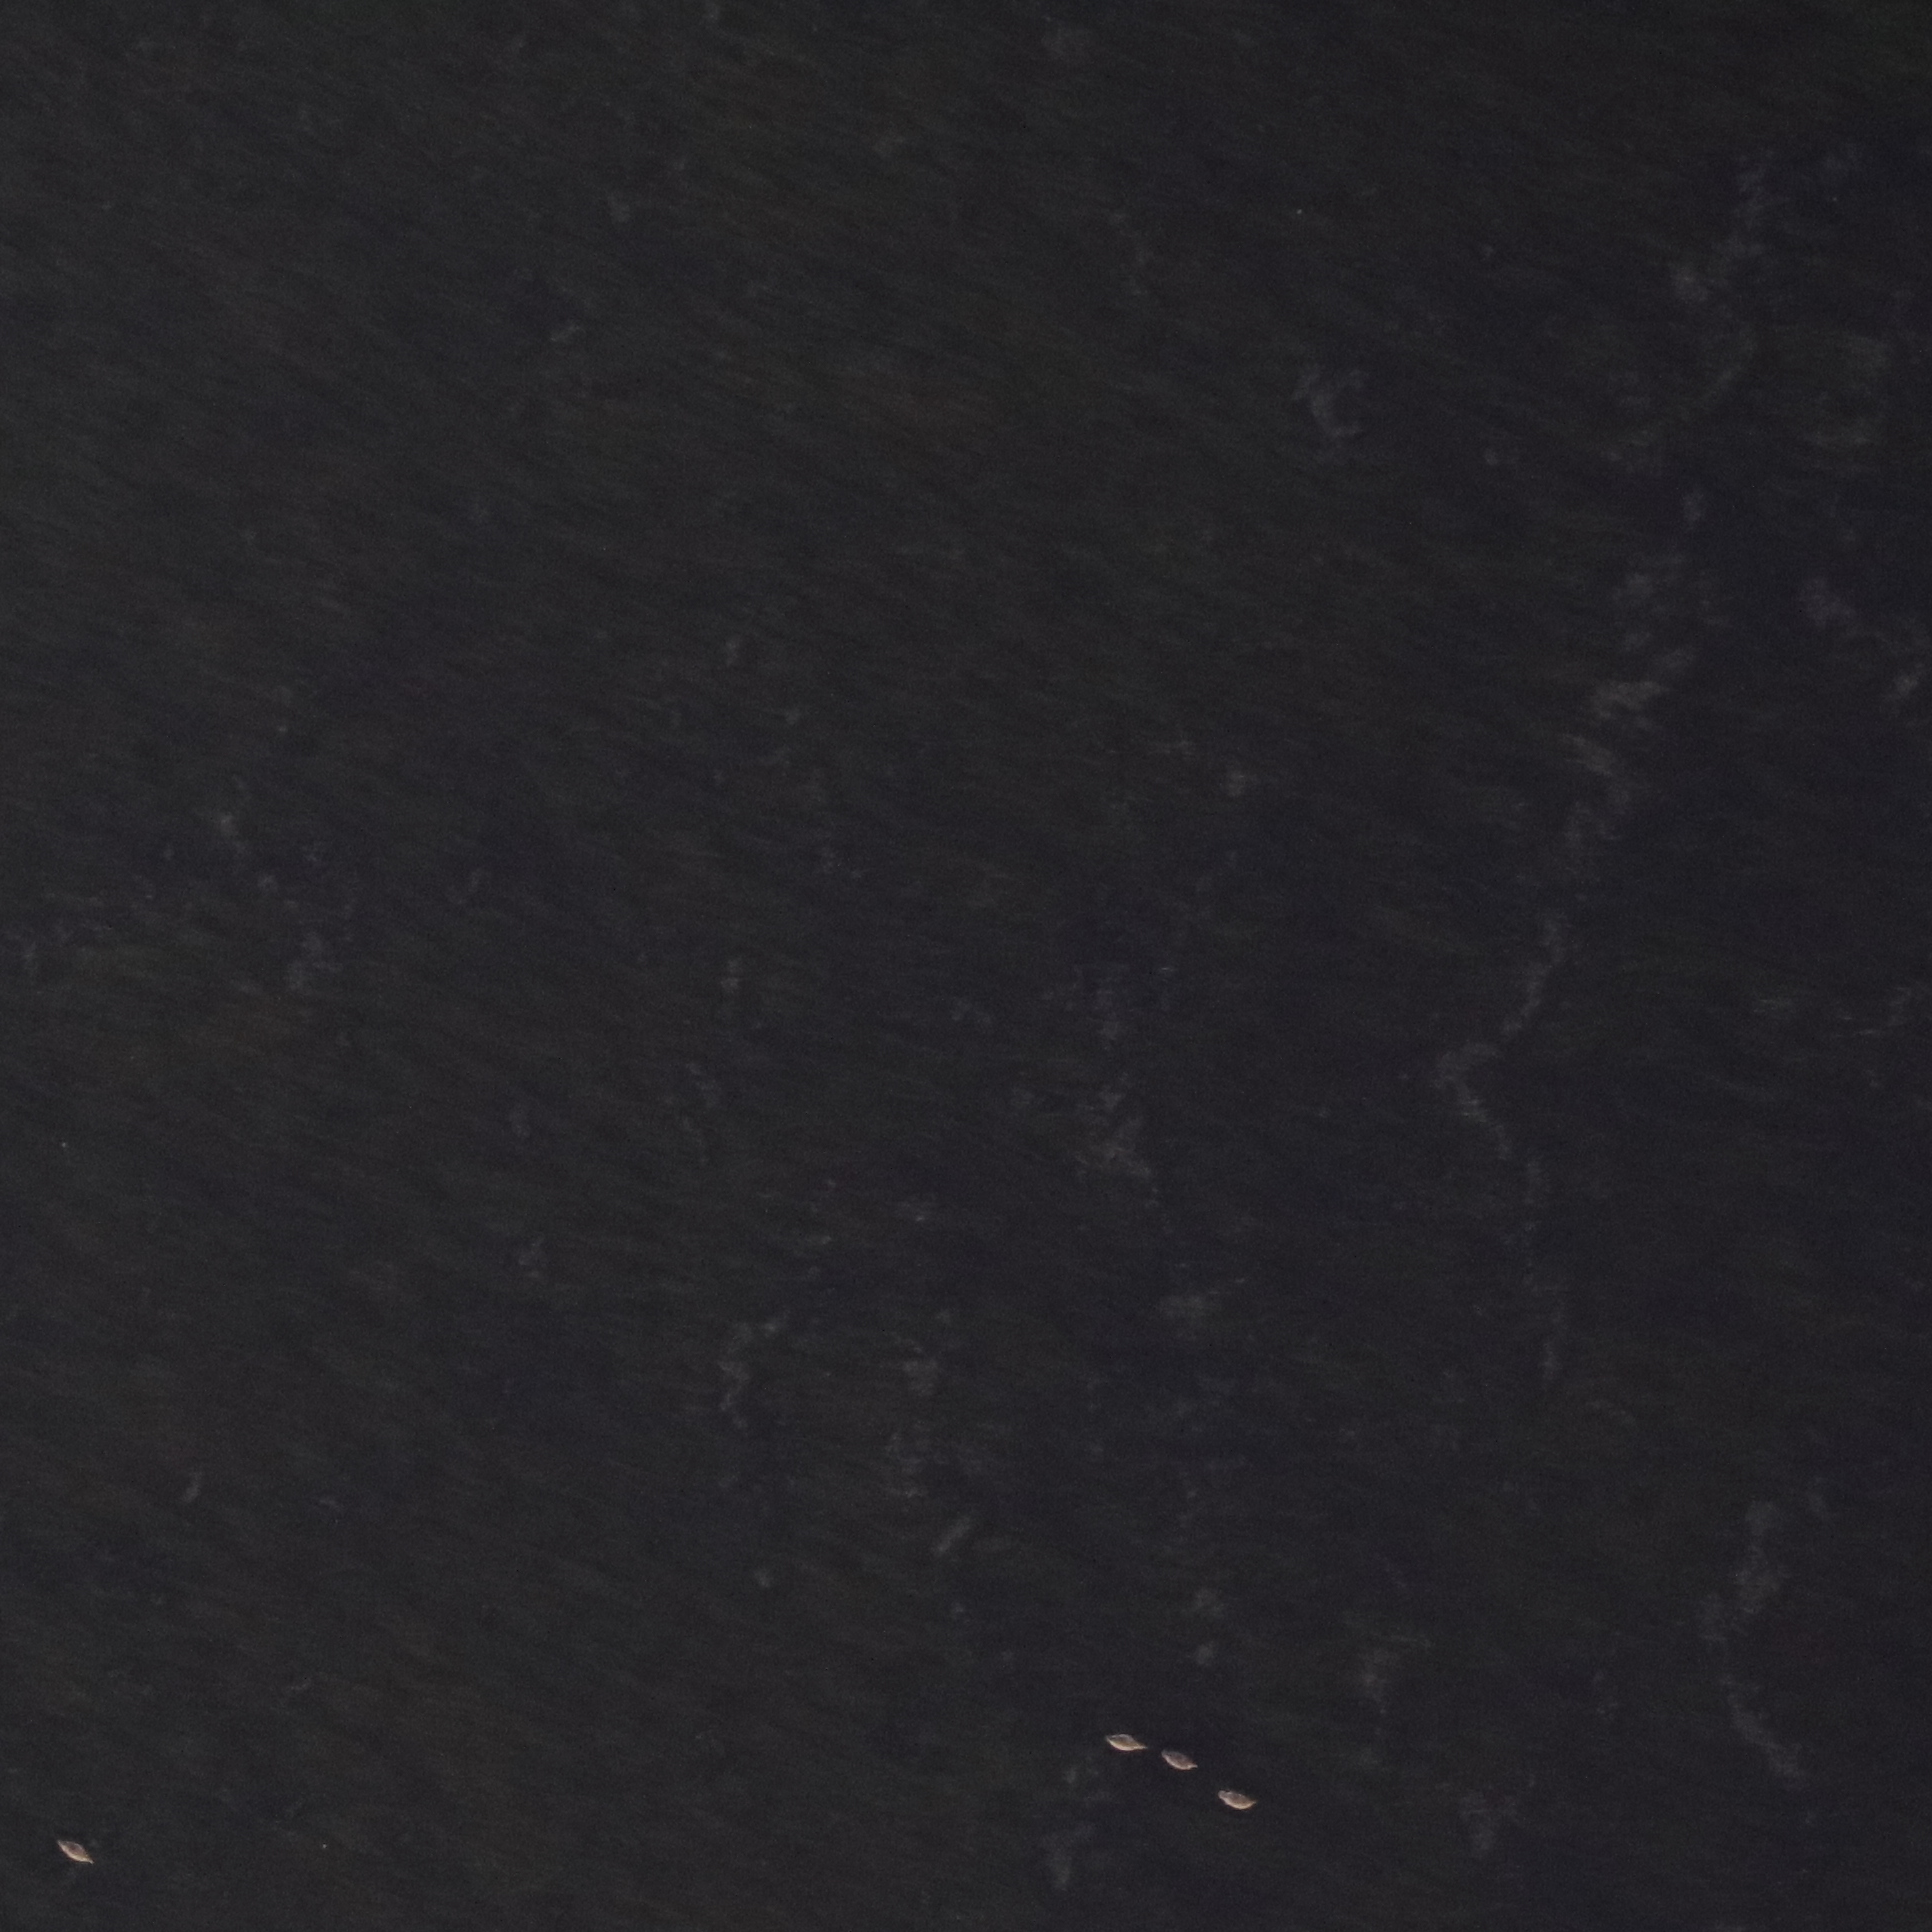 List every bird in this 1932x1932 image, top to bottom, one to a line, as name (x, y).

other bird (1125, 1744)
other bird (1182, 1759)
other bird (1240, 1795)
other bird (73, 1855)